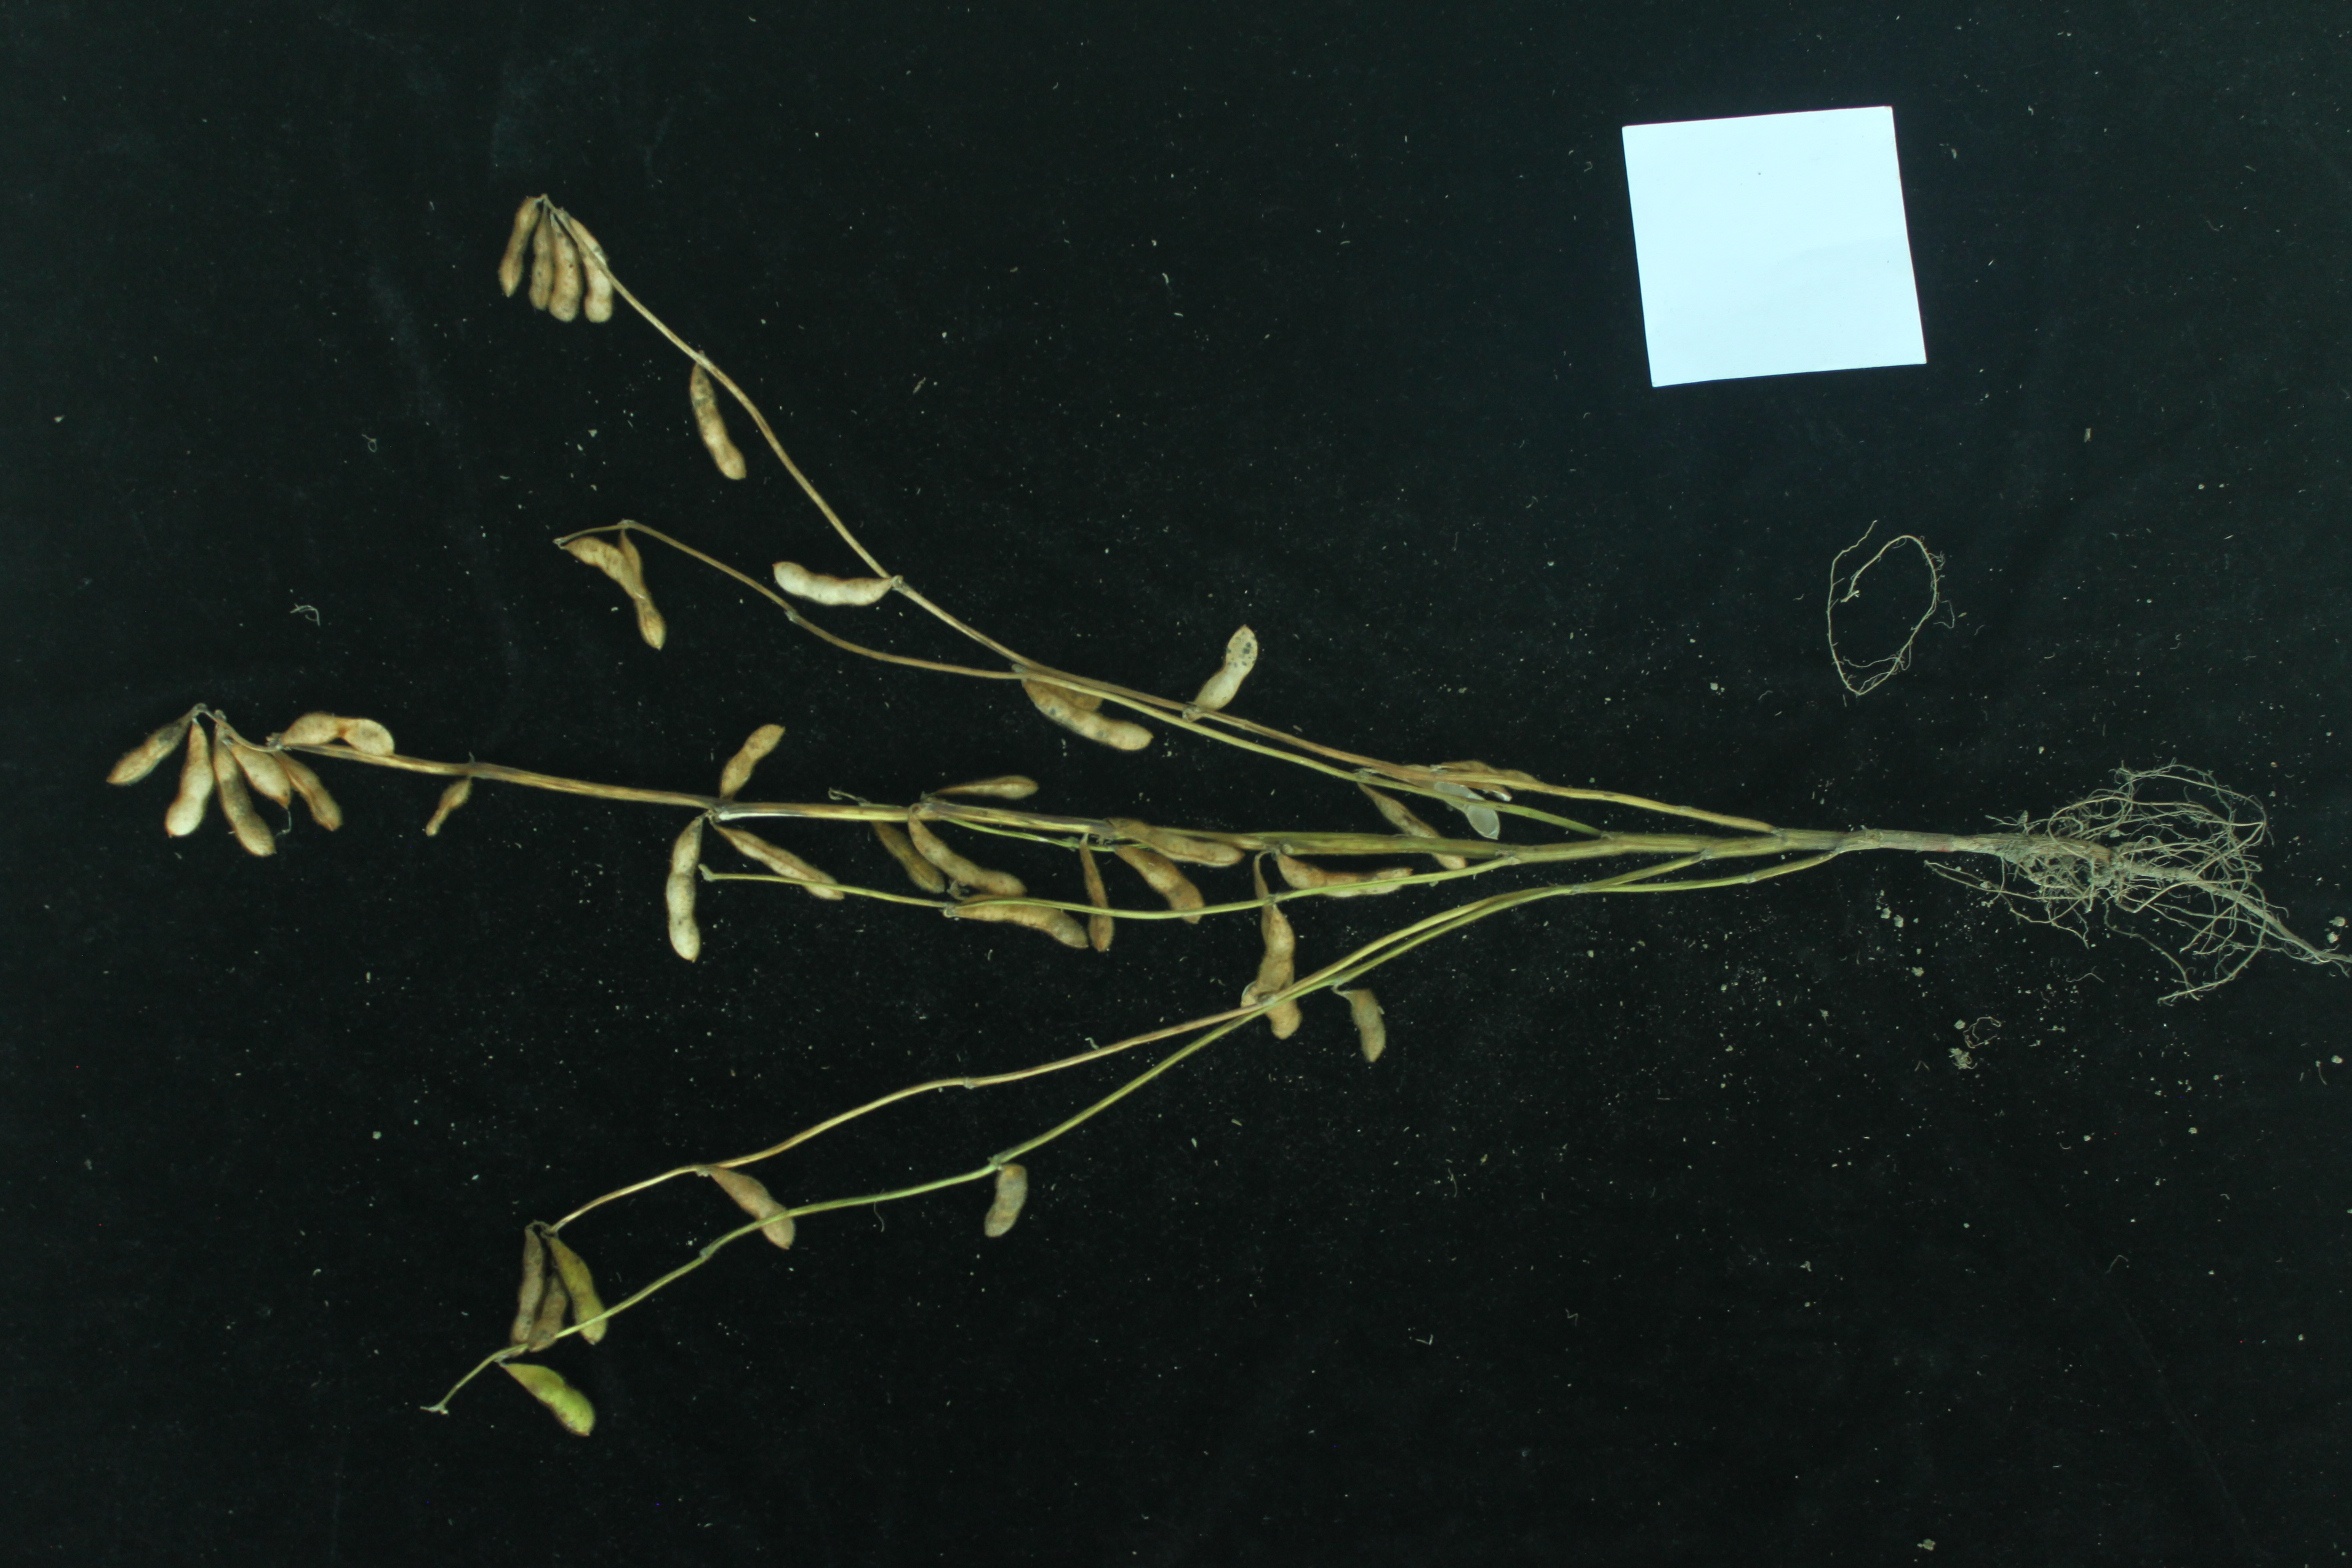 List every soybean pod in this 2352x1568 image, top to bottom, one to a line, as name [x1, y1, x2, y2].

soybean pod [501, 201, 535, 296]
soybean pod [531, 219, 553, 311]
soybean pod [569, 220, 612, 325]
soybean pod [551, 222, 580, 322]
soybean pod [691, 366, 747, 480]
soybean pod [619, 539, 644, 590]
soybean pod [565, 540, 666, 648]
soybean pod [775, 564, 899, 606]
soybean pod [1193, 631, 1258, 715]
soybean pod [1023, 682, 1152, 750]
soybean pod [279, 716, 394, 757]
soybean pod [108, 723, 188, 785]
soybean pod [166, 728, 216, 836]
soybean pod [723, 728, 784, 800]
soybean pod [212, 731, 274, 855]
soybean pod [226, 741, 291, 809]
soybean pod [276, 755, 340, 829]
soybean pod [1375, 767, 1498, 839]
soybean pod [941, 777, 1037, 800]
soybean pod [429, 782, 470, 834]
soybean pod [1366, 790, 1464, 871]
soybean pod [909, 817, 1024, 895]
soybean pod [667, 819, 701, 958]
soybean pod [1091, 821, 1242, 867]
soybean pod [873, 825, 942, 892]
soybean pod [716, 827, 844, 901]
soybean pod [1111, 848, 1201, 923]
soybean pod [1081, 853, 1114, 952]
soybean pod [1280, 855, 1411, 896]
soybean pod [1255, 865, 1300, 1037]
soybean pod [1242, 902, 1295, 1009]
soybean pod [950, 903, 1088, 949]
soybean pod [1339, 991, 1386, 1063]
soybean pod [984, 1165, 1026, 1237]
soybean pod [708, 1170, 794, 1247]
soybean pod [511, 1230, 543, 1343]
soybean pod [543, 1234, 606, 1345]
soybean pod [529, 1278, 567, 1351]
soybean pod [504, 1366, 591, 1436]